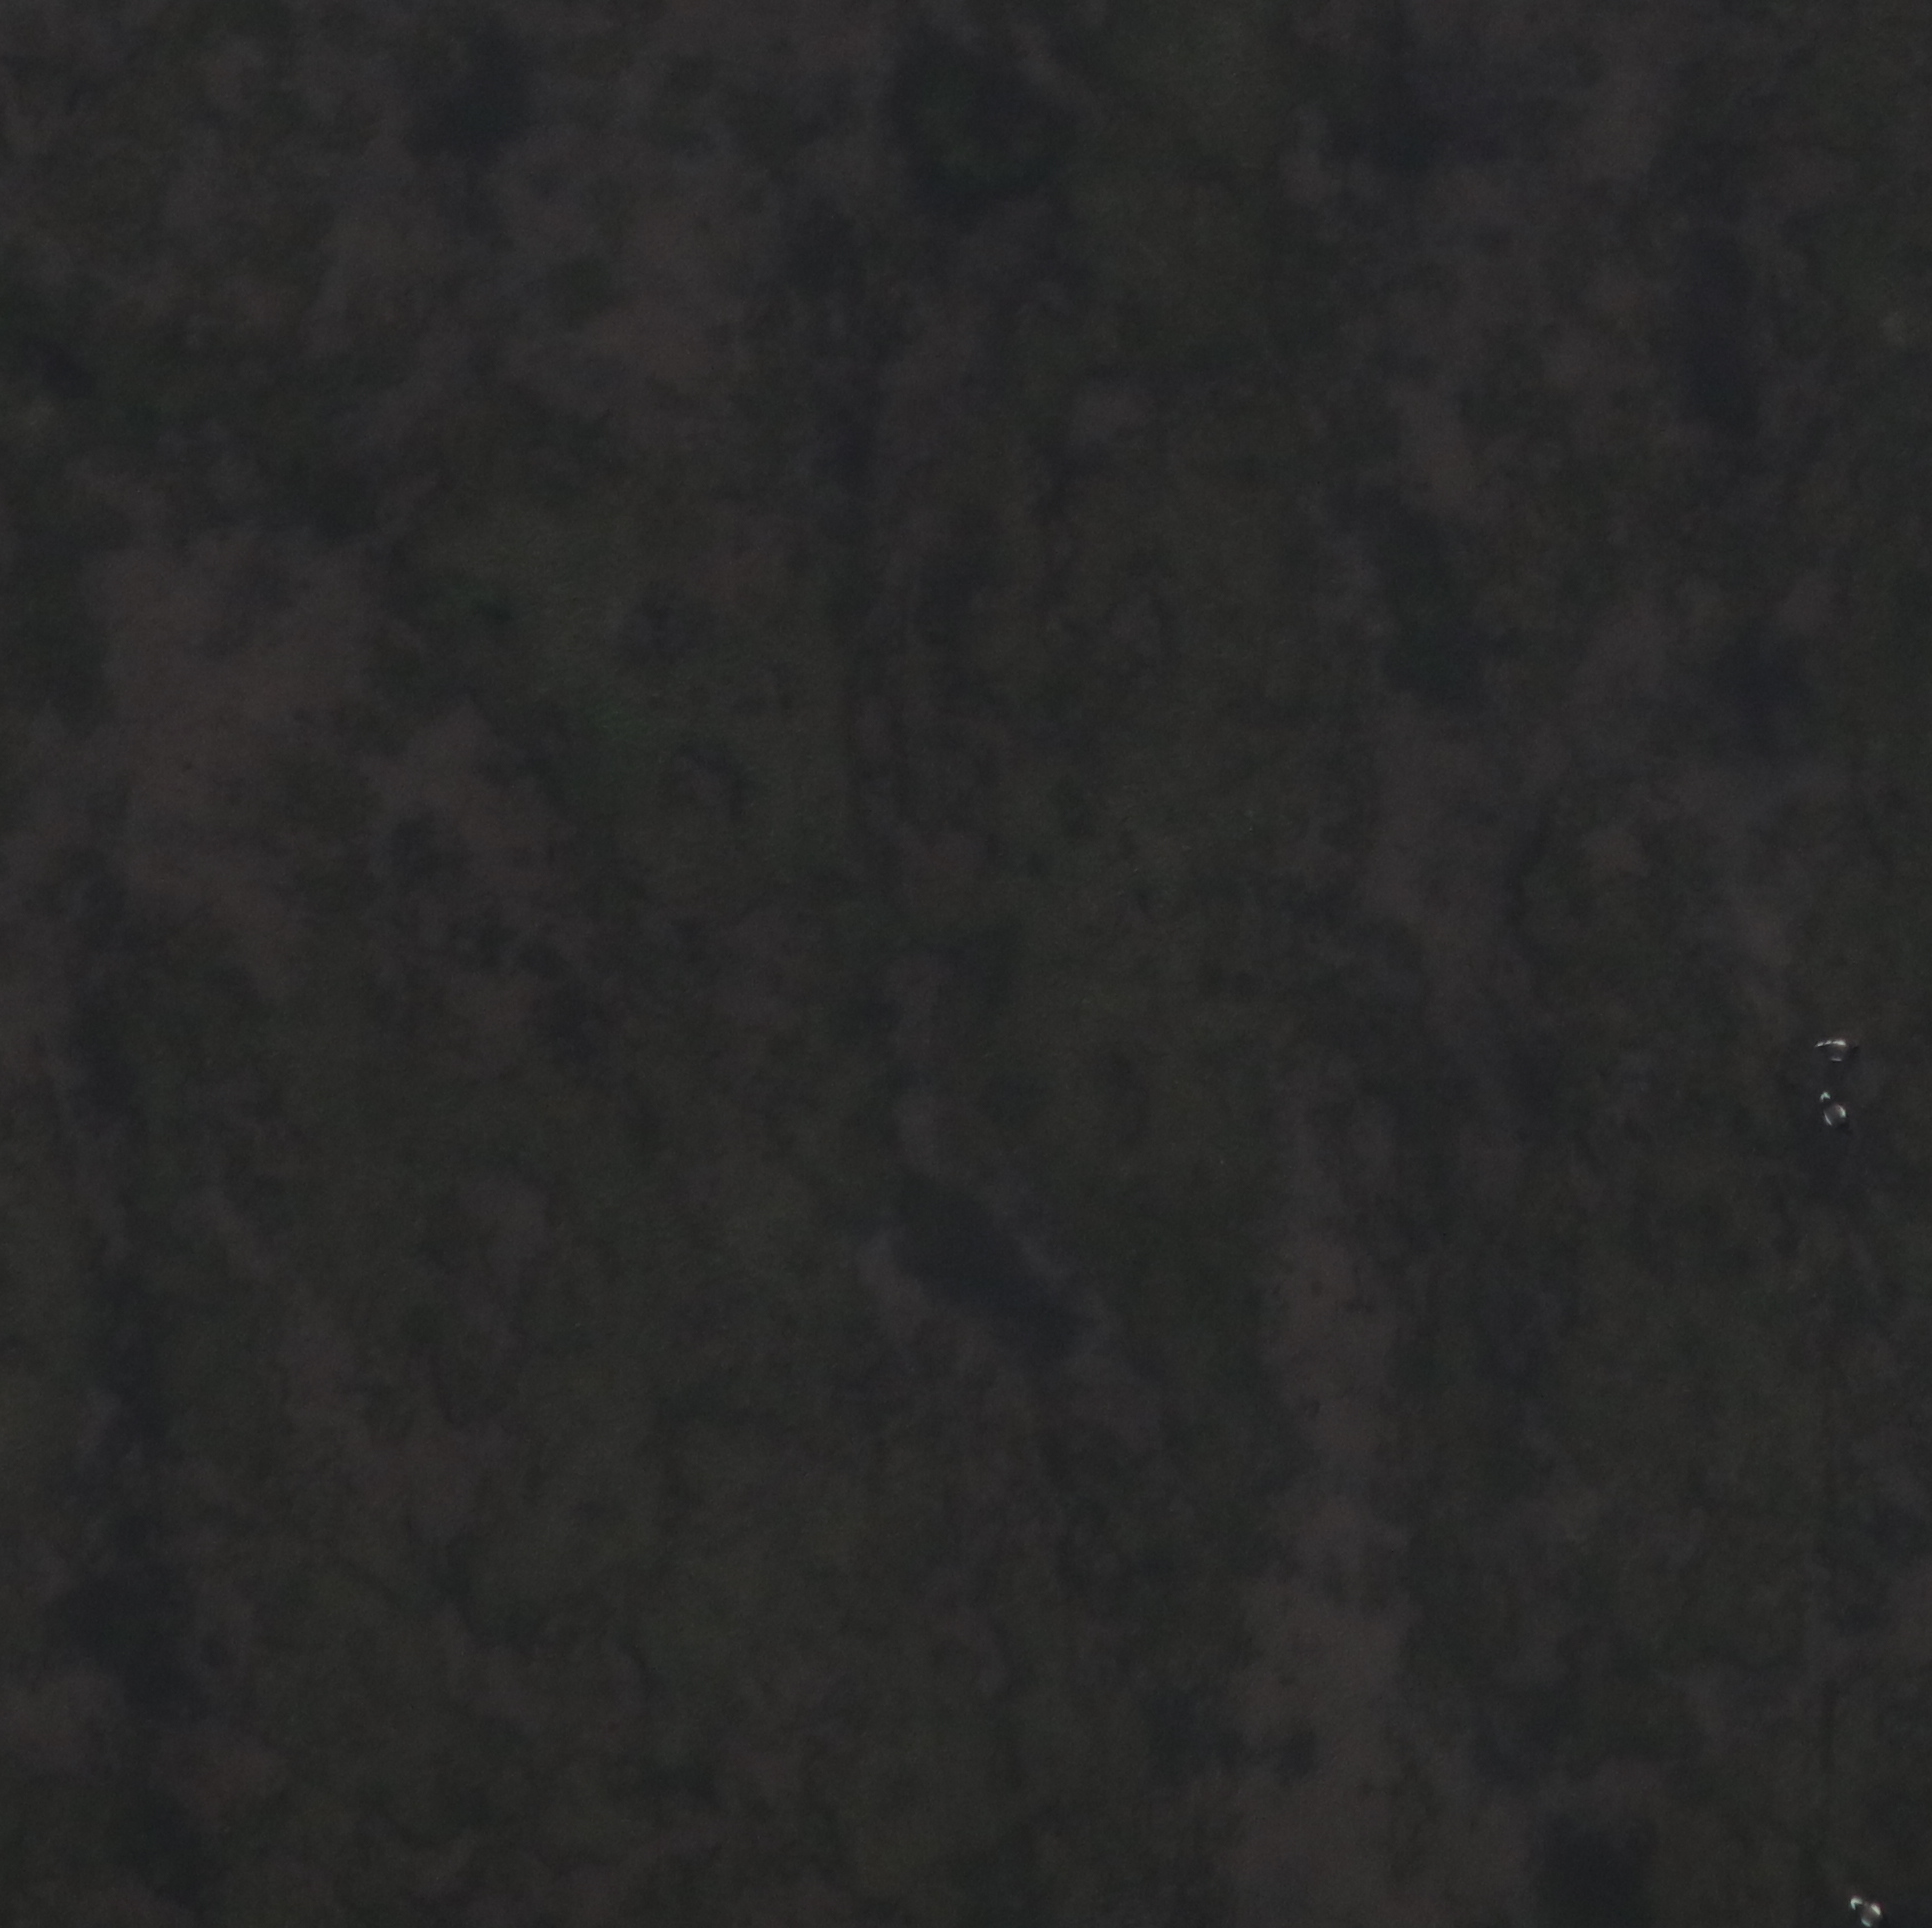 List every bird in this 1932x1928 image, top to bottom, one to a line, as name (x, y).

brant (1836, 1051)
brant (1835, 1112)
brant (1870, 1910)